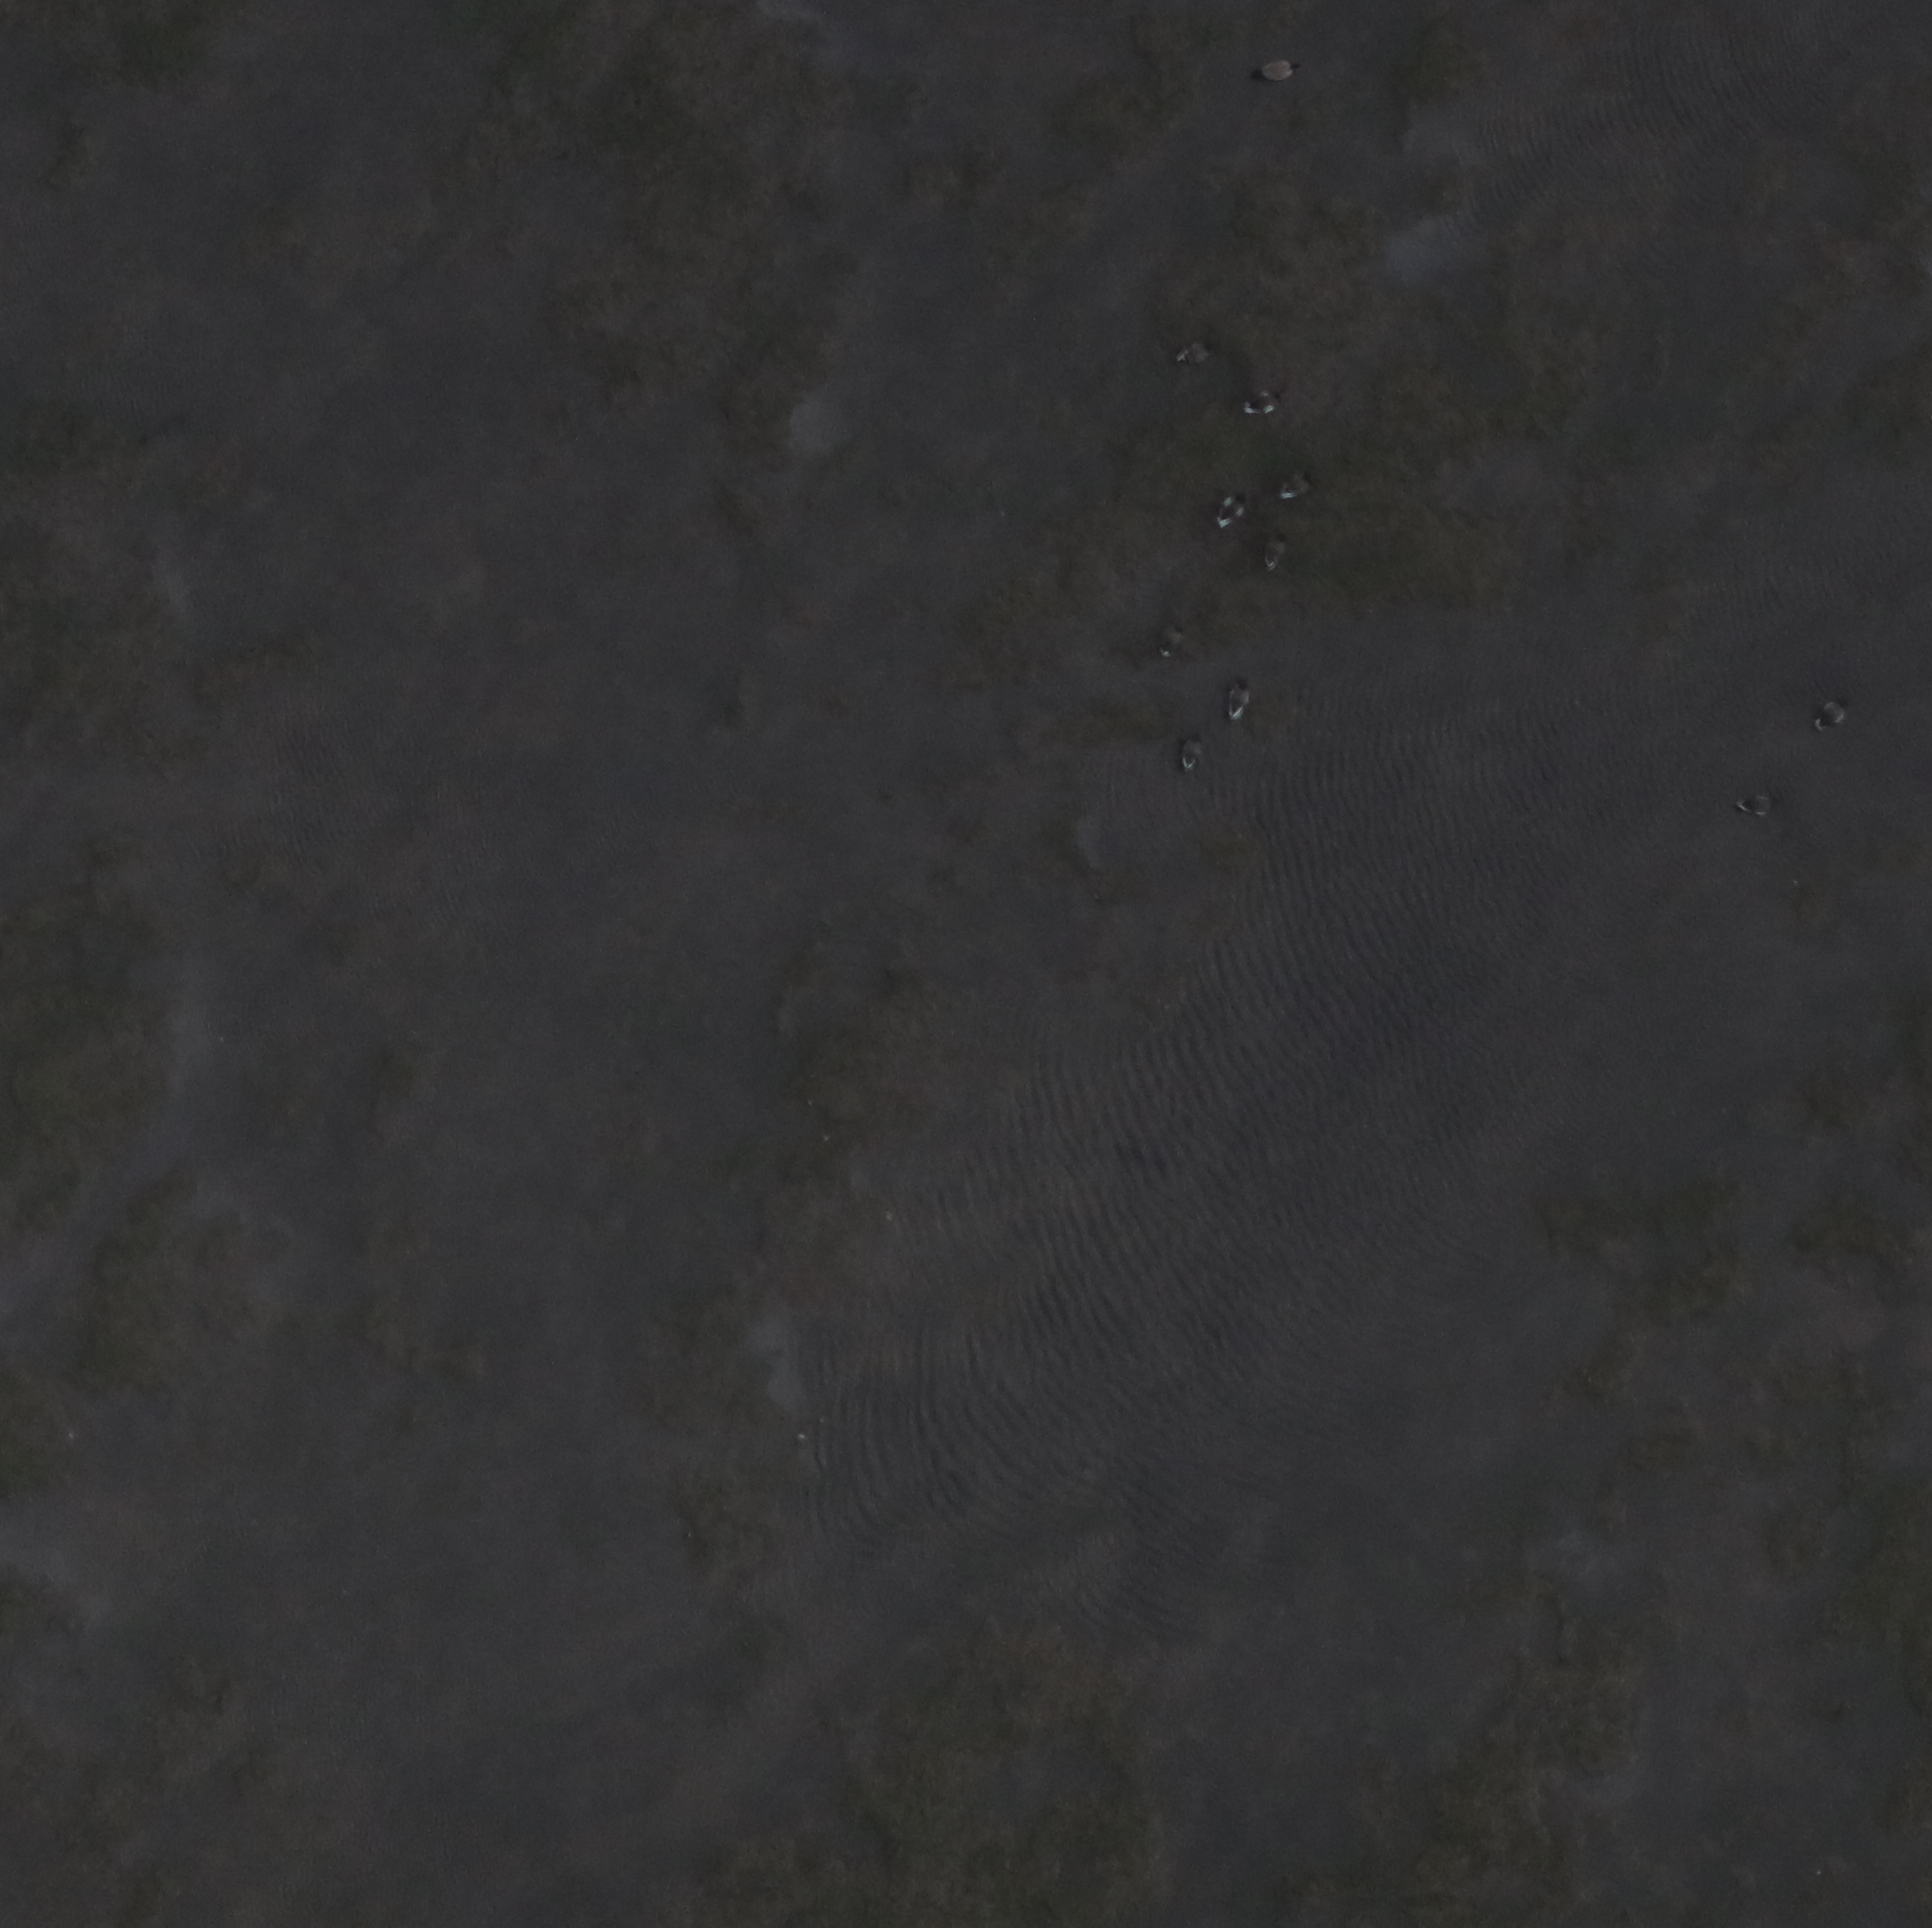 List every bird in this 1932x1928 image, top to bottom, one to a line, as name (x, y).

Canada goose (1280, 67)
brant (1193, 353)
brant (1263, 404)
brant (1296, 487)
brant (1234, 513)
brant (1276, 541)
brant (1169, 646)
brant (1240, 700)
brant (1829, 717)
brant (1188, 751)
brant (1761, 806)